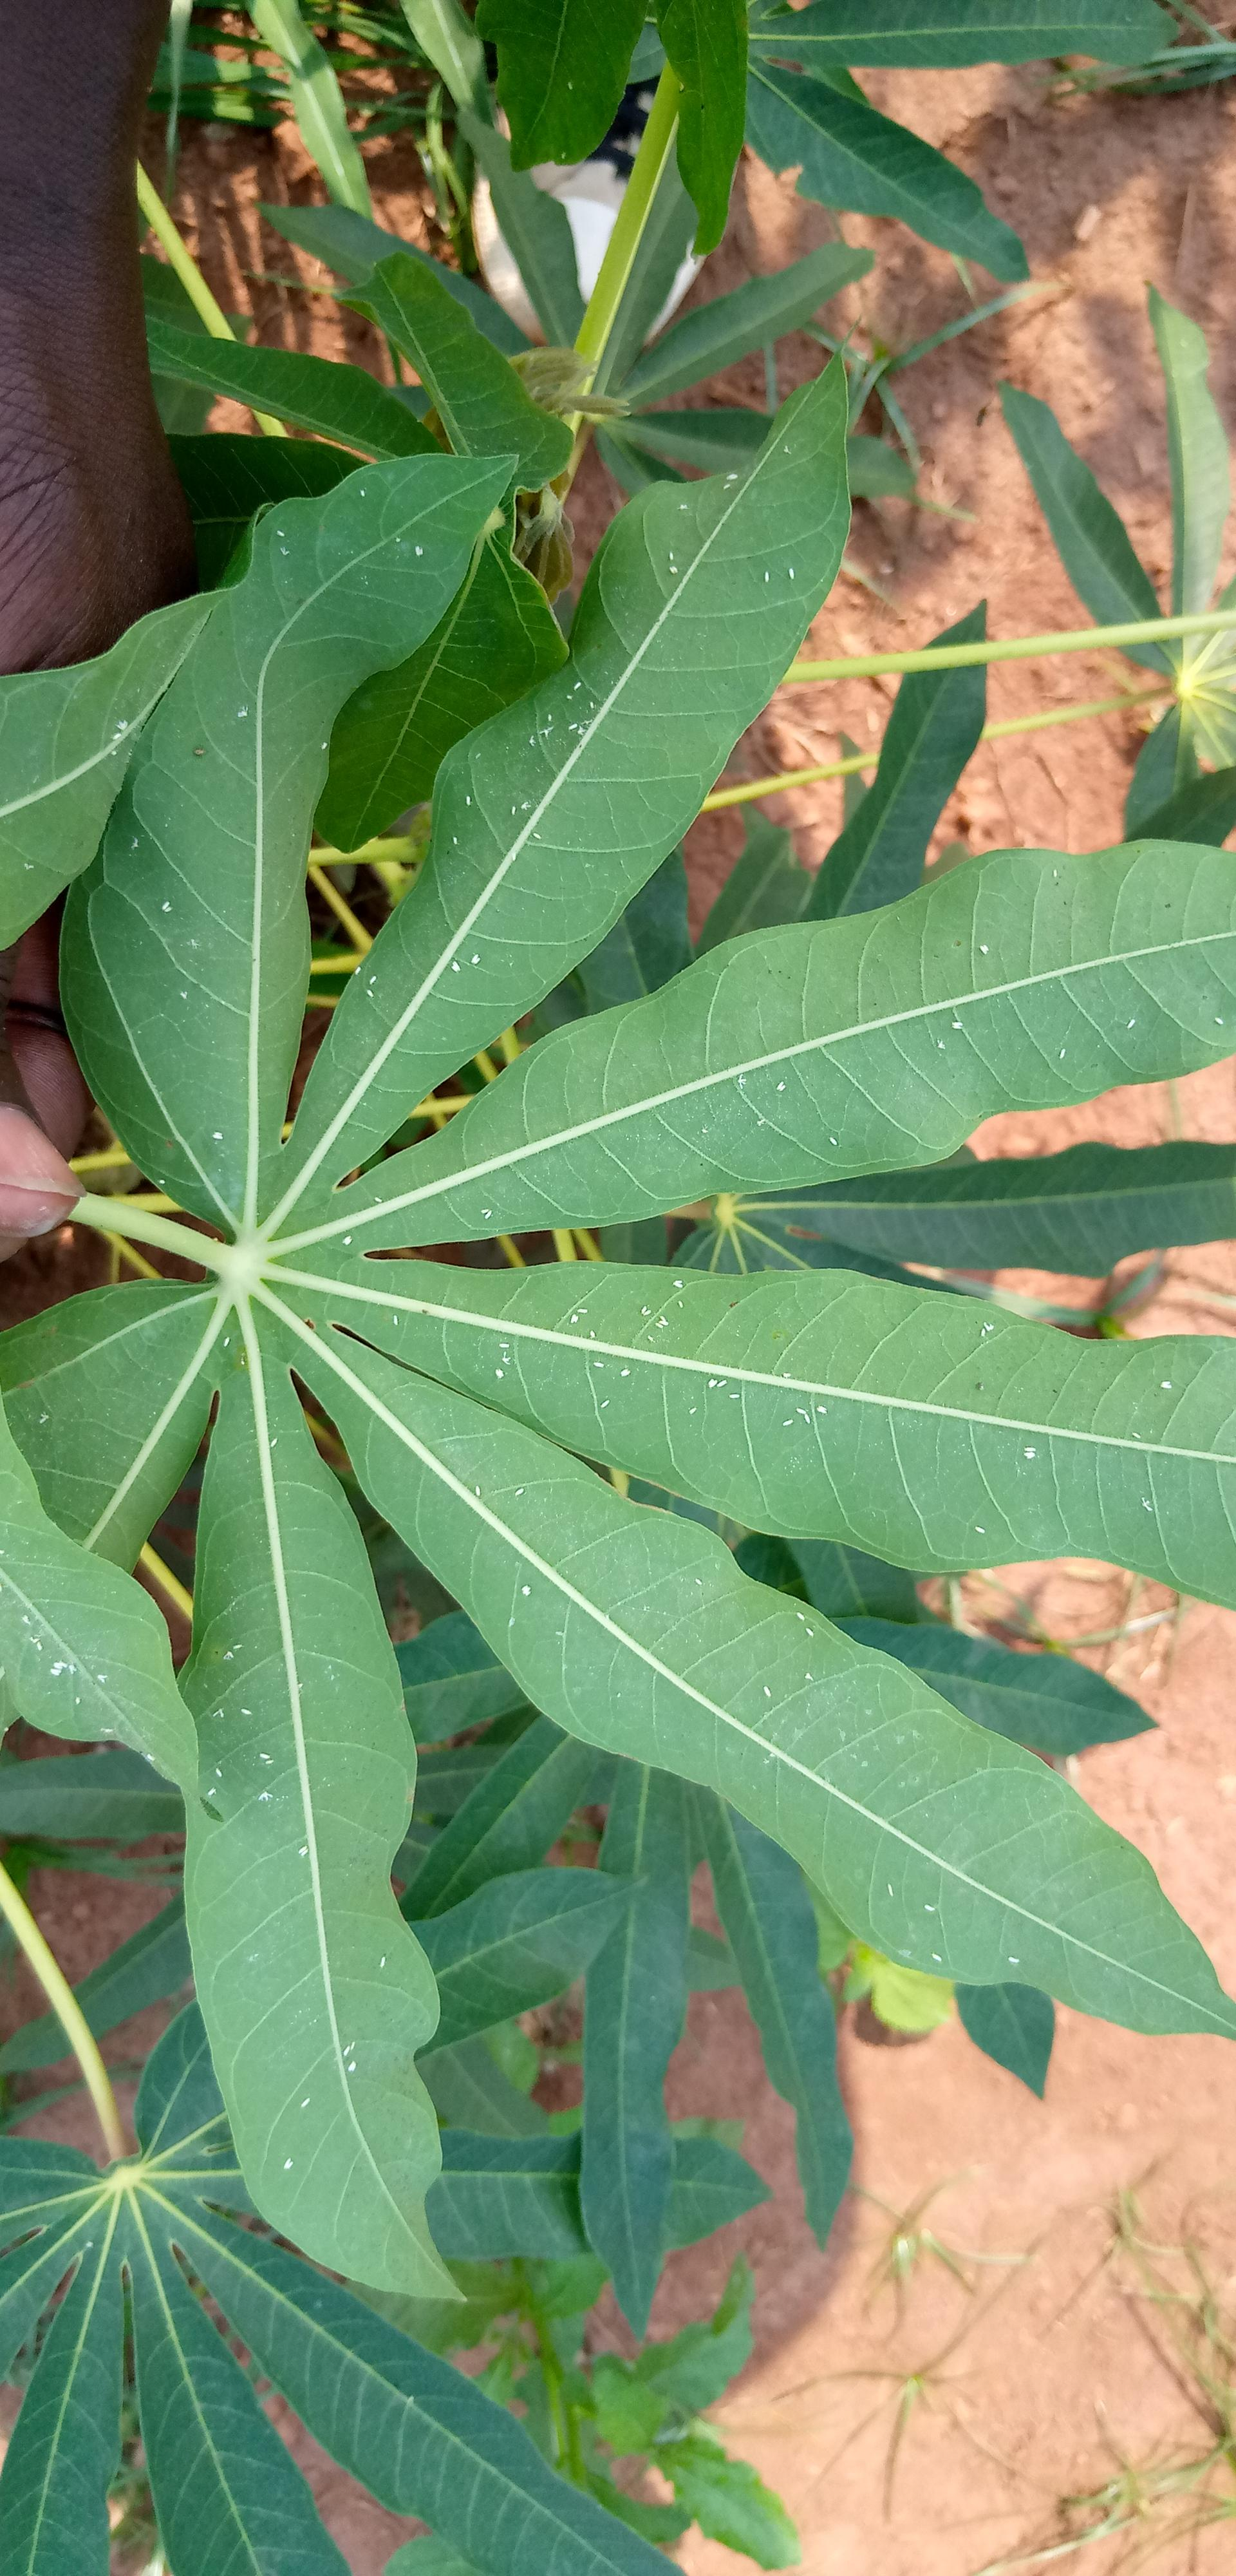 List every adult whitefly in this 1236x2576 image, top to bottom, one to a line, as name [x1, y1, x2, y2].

whitefly [566, 80, 574, 91]
whitefly [558, 150, 571, 160]
whitefly [727, 471, 739, 484]
whitefly [722, 484, 731, 492]
whitefly [357, 487, 370, 498]
whitefly [677, 503, 689, 513]
whitefly [274, 527, 288, 539]
whitefly [413, 543, 426, 559]
whitefly [277, 545, 293, 558]
whitefly [667, 550, 676, 562]
whitefly [668, 565, 680, 576]
whitefly [788, 566, 797, 581]
whitefly [762, 570, 771, 585]
whitefly [572, 679, 583, 692]
whitefly [565, 693, 574, 703]
whitefly [588, 699, 595, 712]
whitefly [236, 703, 252, 720]
whitefly [546, 712, 554, 723]
whitefly [114, 718, 131, 731]
whitefly [567, 721, 578, 731]
whitefly [538, 725, 556, 739]
whitefly [110, 730, 124, 741]
whitefly [527, 734, 538, 749]
whitefly [320, 742, 331, 750]
whitefly [474, 751, 482, 762]
whitefly [465, 794, 473, 807]
whitefly [519, 799, 534, 812]
whitefly [510, 804, 518, 817]
whitefly [531, 831, 543, 841]
whitefly [451, 833, 459, 846]
whitefly [127, 835, 143, 852]
whitefly [1050, 866, 1059, 880]
whitefly [160, 899, 176, 914]
whitefly [977, 942, 993, 956]
whitefly [470, 952, 482, 965]
whitefly [451, 960, 462, 974]
whitefly [353, 964, 363, 976]
whitefly [368, 974, 379, 986]
whitefly [365, 988, 375, 999]
whitefly [178, 989, 192, 1002]
whitefly [1212, 1015, 1226, 1029]
whitefly [1124, 1017, 1138, 1030]
whitefly [947, 1020, 966, 1032]
whitefly [932, 1036, 947, 1053]
whitefly [1056, 1046, 1067, 1061]
whitefly [736, 1072, 748, 1091]
whitefly [772, 1077, 789, 1092]
whitefly [754, 1117, 766, 1130]
whitefly [698, 1126, 713, 1139]
whitefly [211, 1128, 225, 1141]
whitefly [827, 1135, 841, 1150]
whitefly [158, 1178, 168, 1188]
whitefly [373, 1196, 384, 1204]
whitefly [480, 1207, 492, 1220]
whitefly [341, 1233, 355, 1247]
whitefly [671, 1278, 686, 1290]
whitefly [677, 1299, 686, 1310]
whitefly [640, 1305, 652, 1316]
whitefly [576, 1307, 588, 1316]
whitefly [392, 1312, 399, 1329]
whitefly [569, 1312, 579, 1326]
whitefly [654, 1314, 671, 1329]
whitefly [978, 1320, 999, 1338]
whitefly [588, 1328, 598, 1340]
whitefly [646, 1334, 655, 1345]
whitefly [223, 1336, 233, 1347]
whitefly [496, 1340, 510, 1349]
whitefly [501, 1350, 513, 1367]
whitefly [592, 1360, 605, 1370]
whitefly [493, 1367, 506, 1379]
whitefly [619, 1367, 633, 1379]
whitefly [782, 1370, 791, 1379]
whitefly [1157, 1378, 1174, 1393]
whitefly [727, 1392, 740, 1400]
whitefly [599, 1398, 612, 1408]
whitefly [815, 1404, 830, 1415]
whitefly [688, 1406, 698, 1415]
whitefly [795, 1406, 808, 1414]
whitefly [803, 1413, 812, 1426]
whitefly [781, 1418, 794, 1426]
whitefly [1128, 1430, 1143, 1441]
whitefly [269, 1435, 281, 1451]
whitefly [1022, 1444, 1036, 1462]
whitefly [473, 1485, 484, 1499]
whitefly [512, 1485, 527, 1499]
whitefly [1139, 1494, 1157, 1515]
whitefly [972, 1523, 989, 1537]
whitefly [692, 1576, 707, 1588]
whitefly [520, 1583, 534, 1600]
whitefly [795, 1610, 806, 1622]
whitefly [20, 1614, 31, 1624]
whitefly [803, 1625, 817, 1638]
whitefly [29, 1636, 42, 1643]
whitefly [35, 1641, 45, 1651]
whitefly [229, 1643, 244, 1650]
whitefly [222, 1650, 236, 1661]
whitefly [51, 1660, 67, 1669]
whitefly [68, 1664, 79, 1674]
whitefly [48, 1668, 64, 1677]
whitefly [802, 1670, 814, 1682]
whitefly [96, 1672, 109, 1683]
whitefly [761, 1684, 774, 1699]
whitefly [73, 1696, 84, 1707]
whitefly [211, 1707, 228, 1720]
whitefly [239, 1707, 254, 1716]
whitefly [258, 1751, 271, 1759]
whitefly [145, 1752, 156, 1762]
whitefly [265, 1759, 276, 1766]
whitefly [213, 1766, 224, 1779]
whitefly [207, 1786, 218, 1797]
whitefly [256, 1790, 274, 1803]
whitefly [297, 1845, 310, 1857]
whitefly [884, 1882, 895, 1897]
whitefly [922, 1901, 936, 1915]
whitefly [929, 1949, 946, 1964]
whitefly [1001, 1953, 1023, 1966]
whitefly [379, 1955, 388, 1969]
whitefly [350, 2040, 357, 2052]
whitefly [342, 2044, 351, 2056]
whitefly [346, 2060, 358, 2074]
whitefly [299, 2096, 312, 2108]
whitefly [282, 2157, 296, 2170]